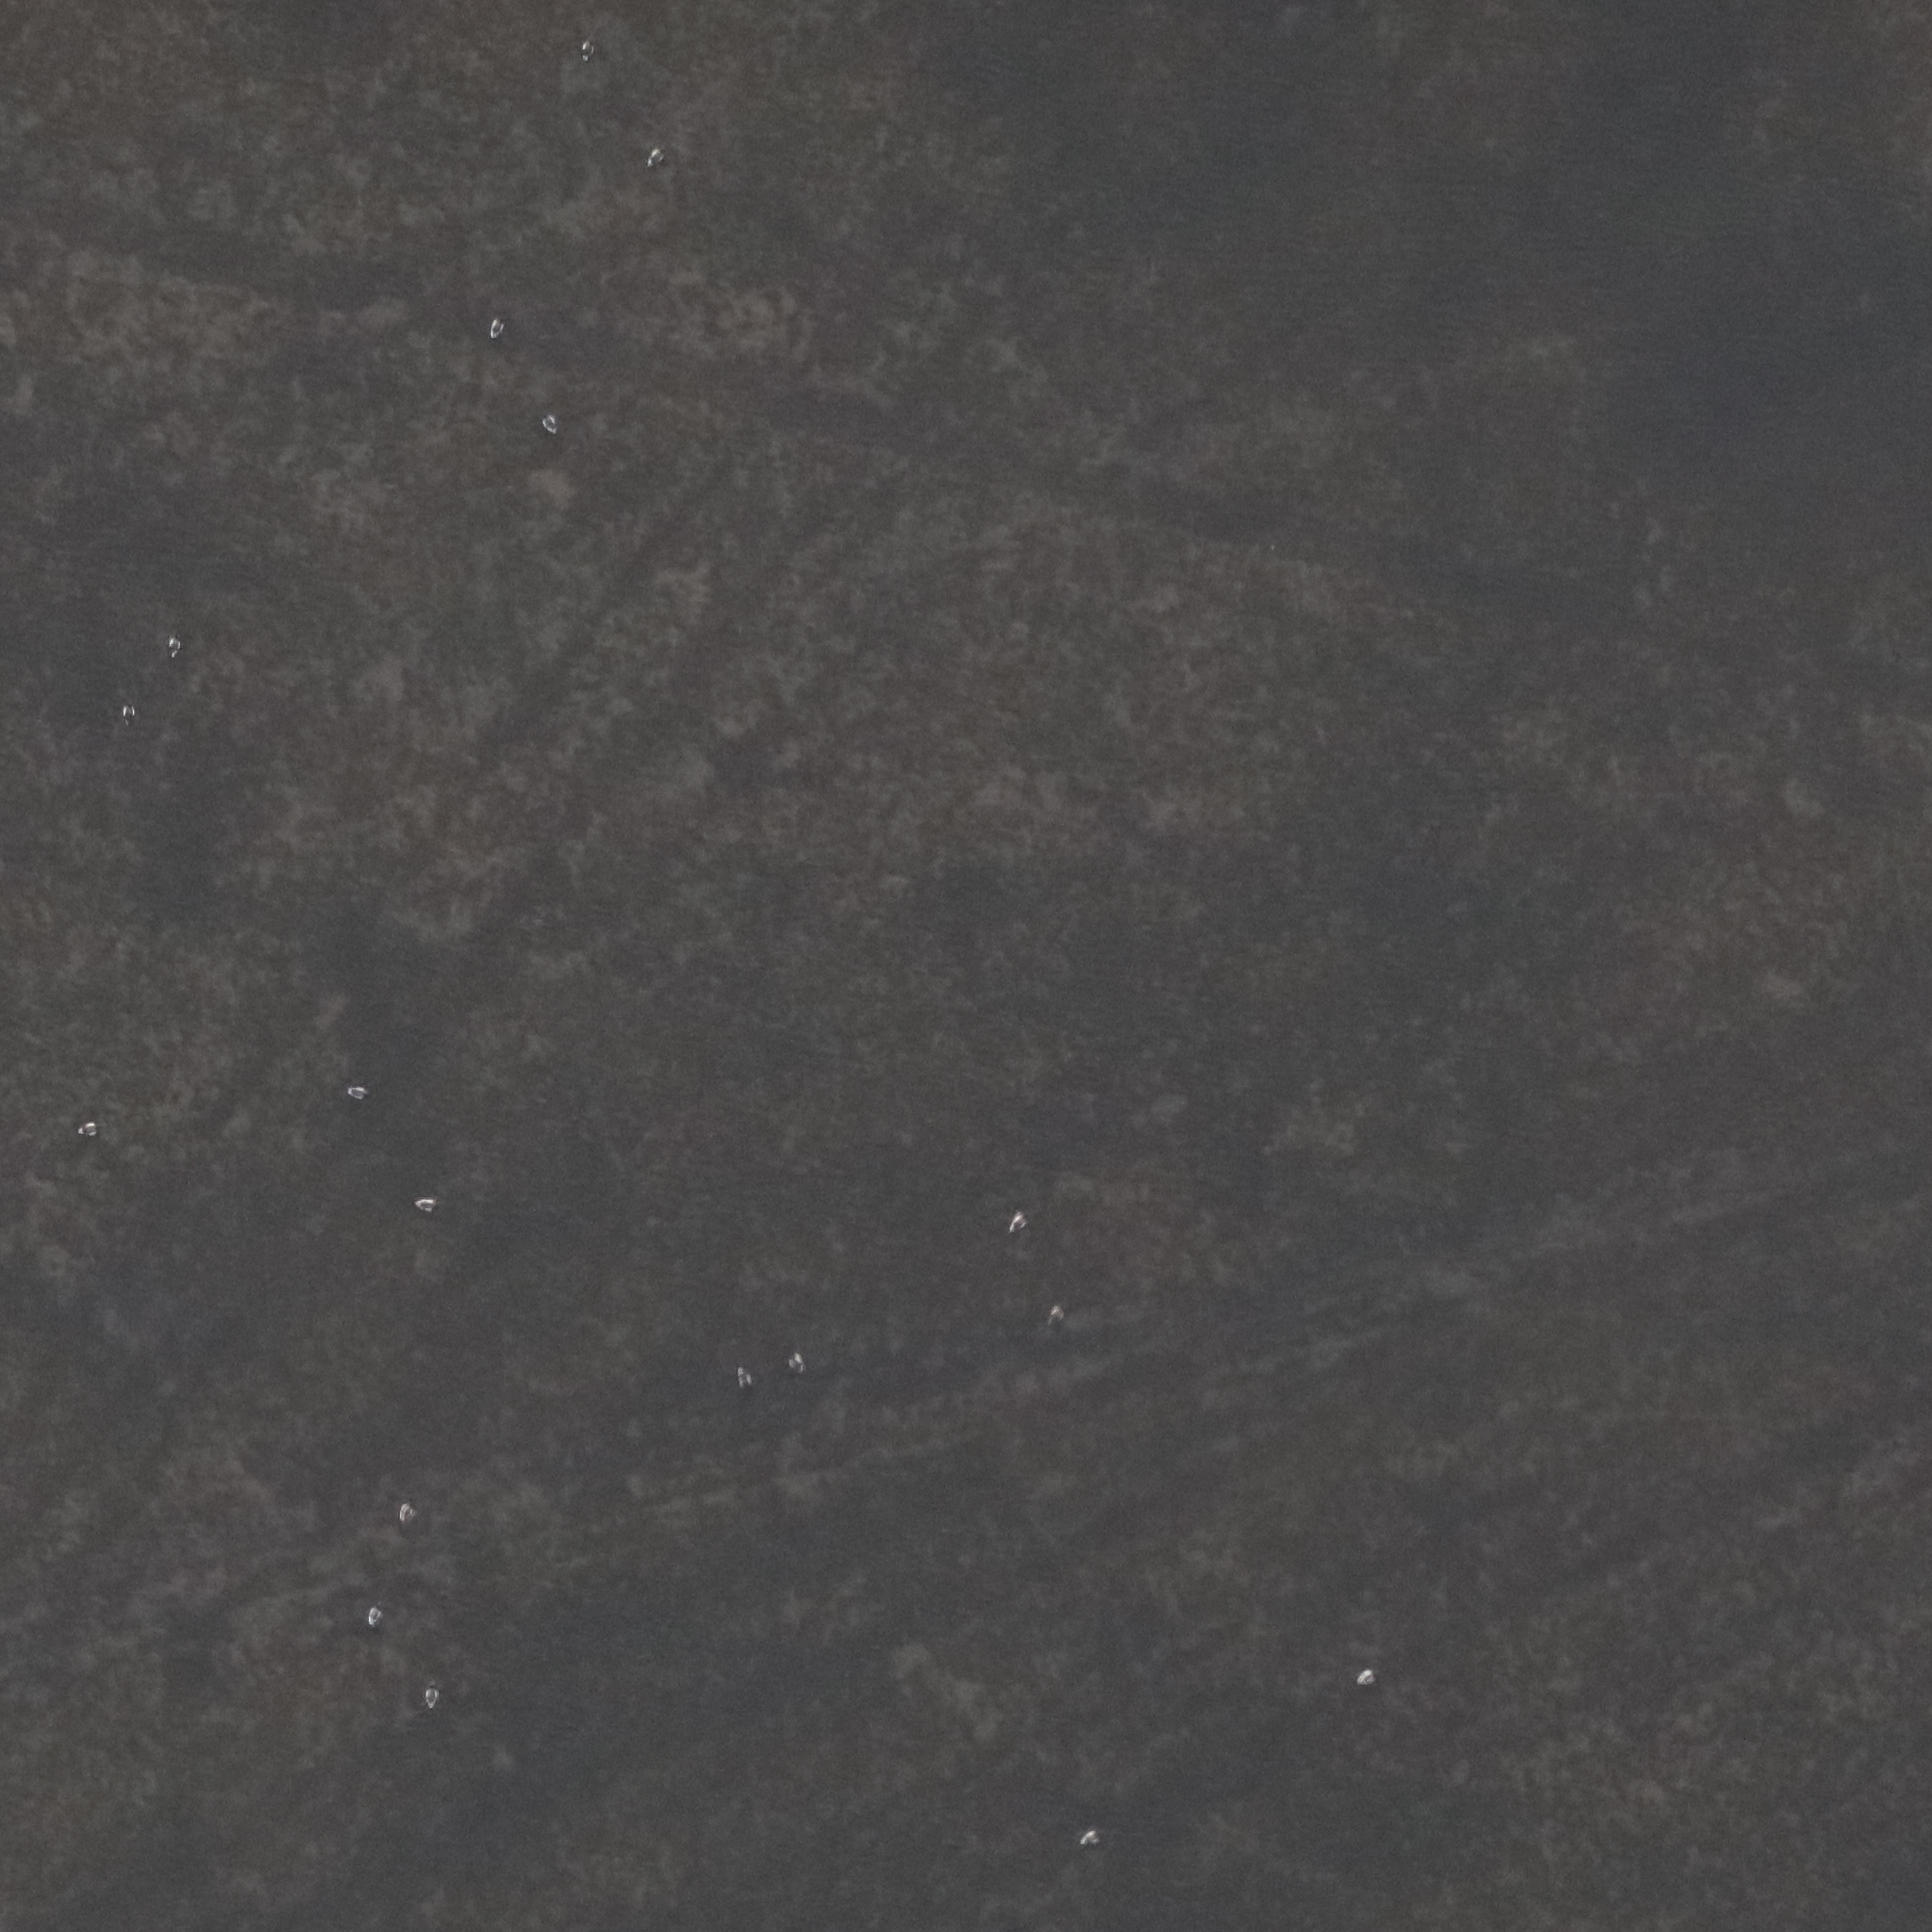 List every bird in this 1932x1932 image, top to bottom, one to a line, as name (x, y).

brant (586, 53)
brant (654, 156)
brant (497, 325)
brant (548, 420)
brant (174, 646)
brant (129, 709)
brant (356, 1092)
brant (86, 1131)
brant (424, 1202)
brant (1018, 1222)
brant (1060, 1314)
brant (794, 1362)
brant (745, 1381)
brant (401, 1511)
brant (375, 1620)
brant (1376, 1674)
brant (426, 1699)
brant (1095, 1837)